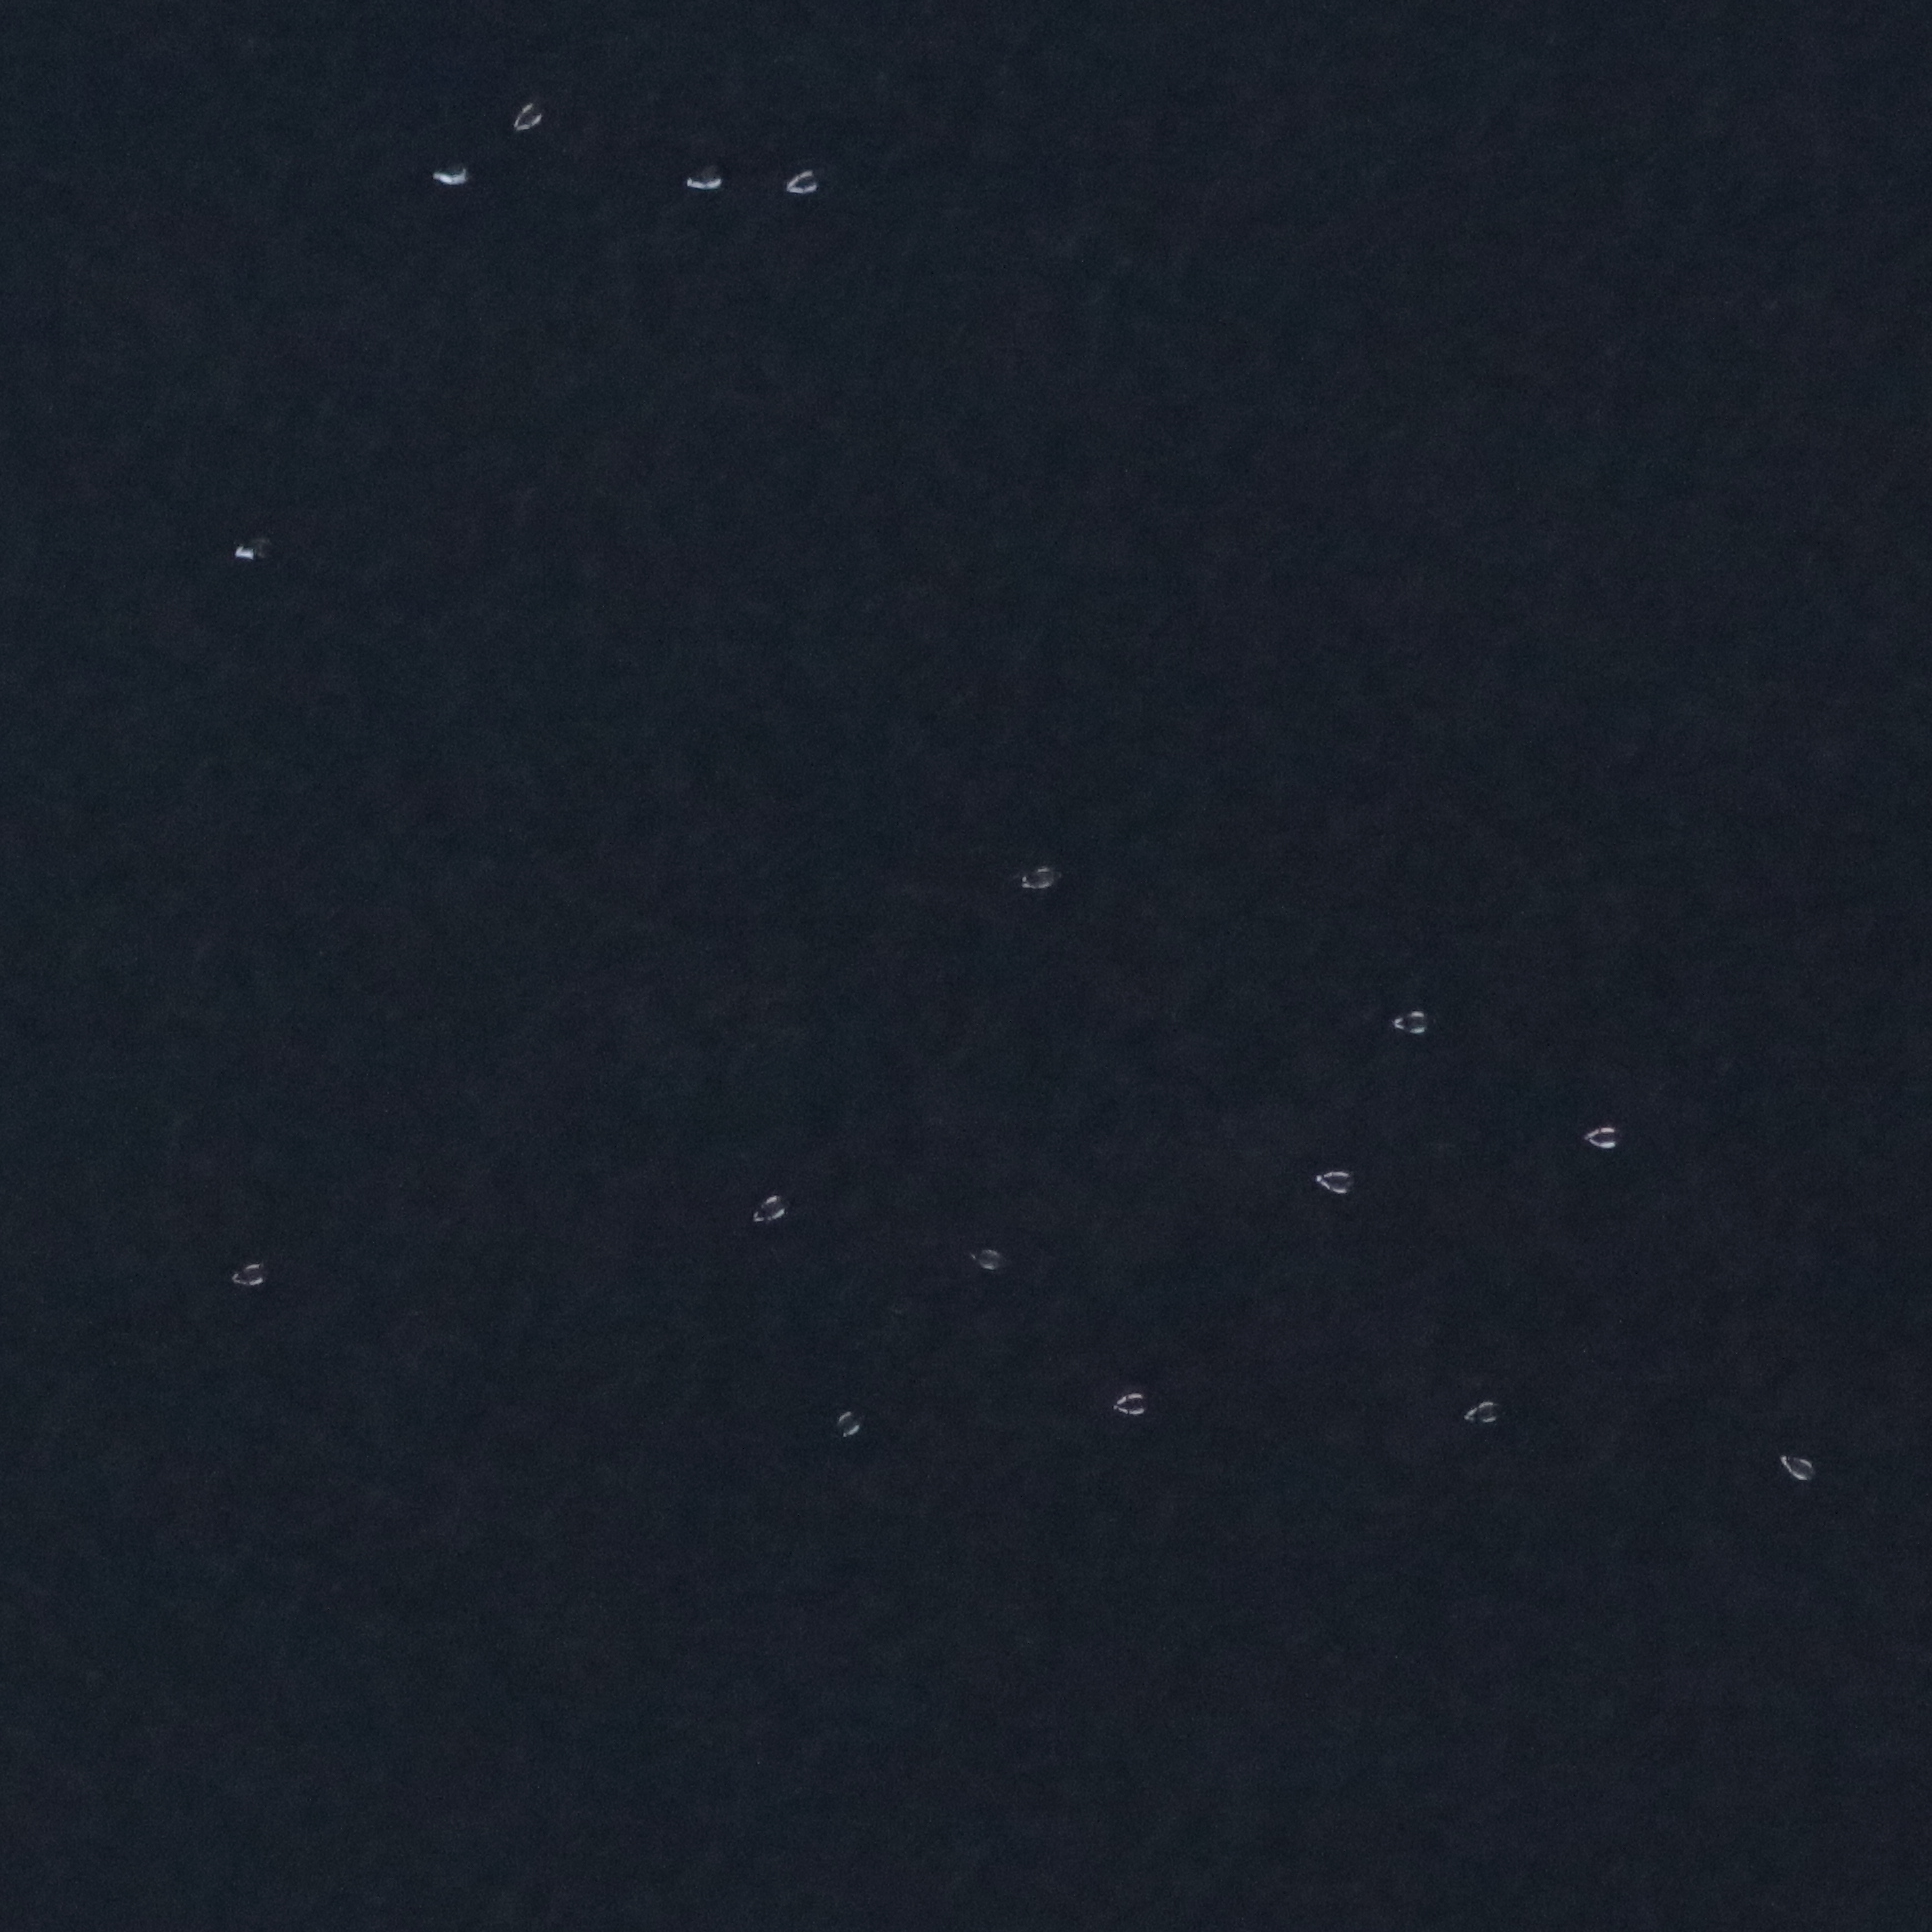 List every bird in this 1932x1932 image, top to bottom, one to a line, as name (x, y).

brant (527, 115)
brant (457, 175)
brant (700, 177)
brant (803, 183)
brant (257, 549)
brant (1039, 878)
brant (1412, 1023)
brant (1603, 1138)
brant (1339, 1182)
brant (771, 1209)
brant (987, 1258)
brant (249, 1274)
brant (1132, 1404)
brant (1484, 1413)
brant (846, 1425)
brant (1799, 1468)